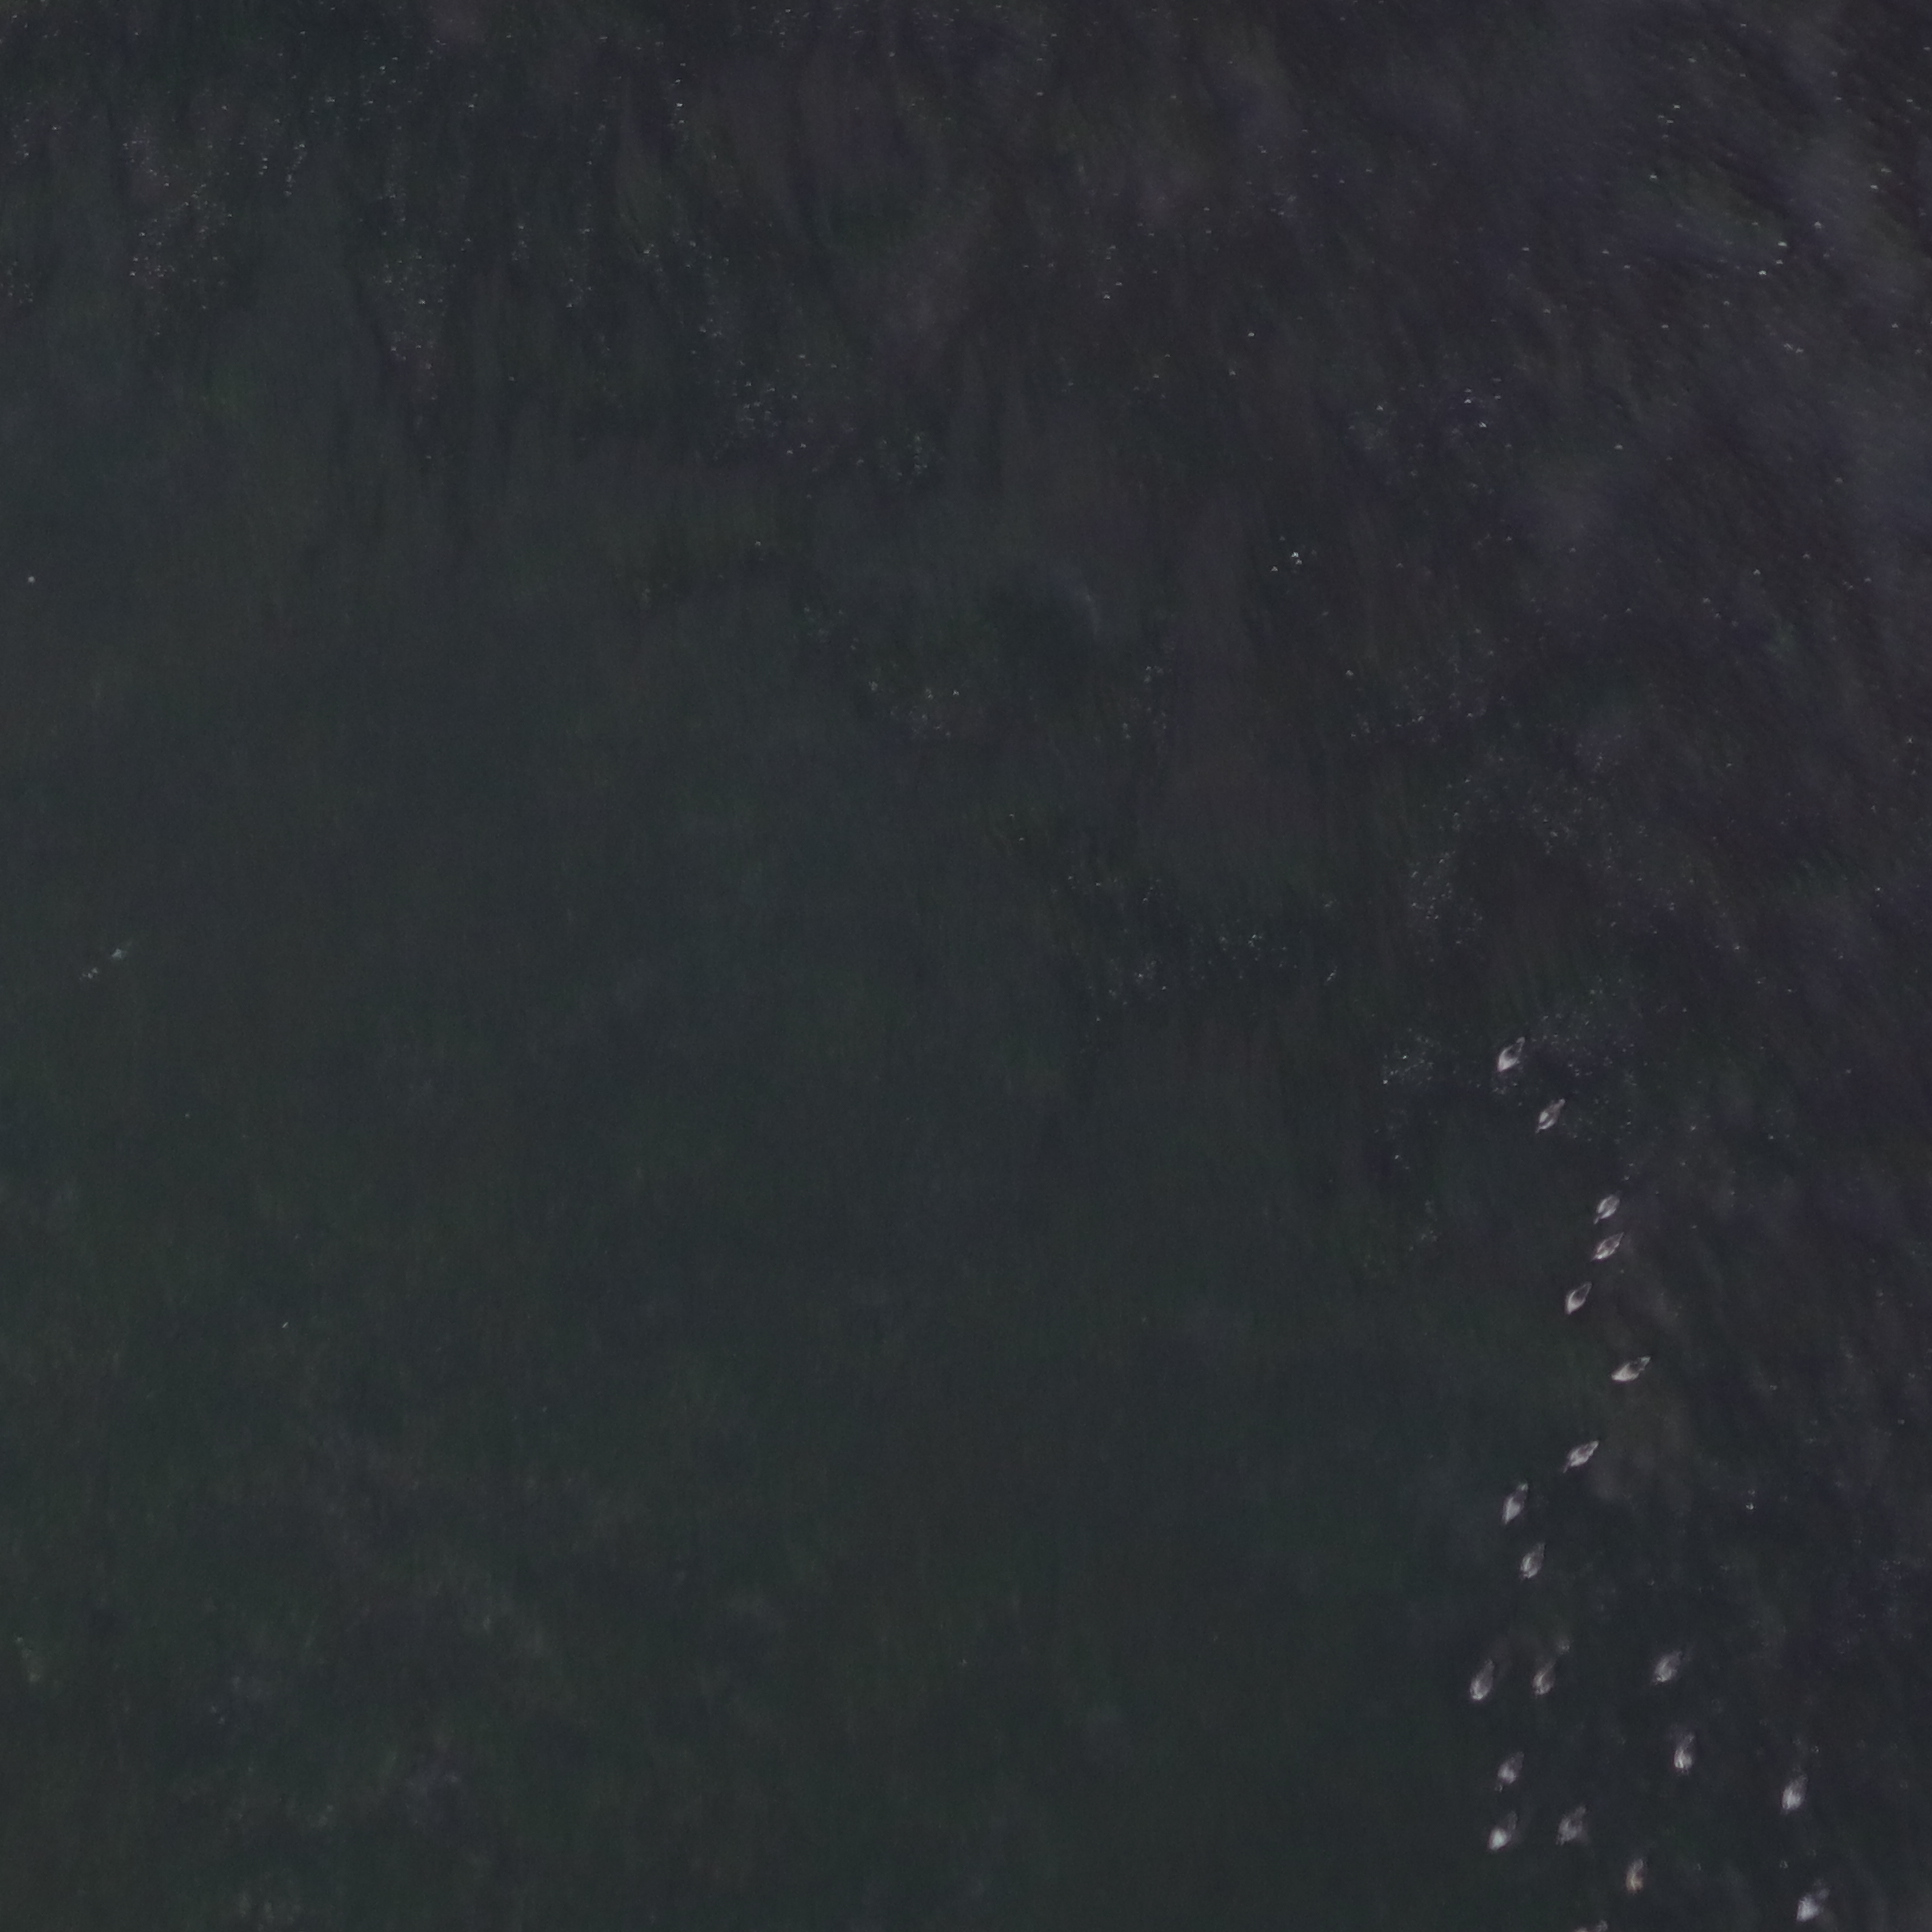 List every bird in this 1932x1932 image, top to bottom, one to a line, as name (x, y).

other bird (1510, 1055)
other bird (1546, 1118)
other bird (1612, 1199)
other bird (1606, 1249)
other bird (1572, 1296)
other bird (1628, 1369)
other bird (1584, 1454)
other bird (1518, 1505)
other bird (1534, 1559)
other bird (1666, 1668)
other bird (1548, 1680)
other bird (1486, 1684)
other bird (1688, 1759)
other bird (1510, 1772)
other bird (1796, 1796)
other bird (1572, 1827)
other bird (1501, 1834)
other bird (1637, 1878)
other bird (1813, 1910)